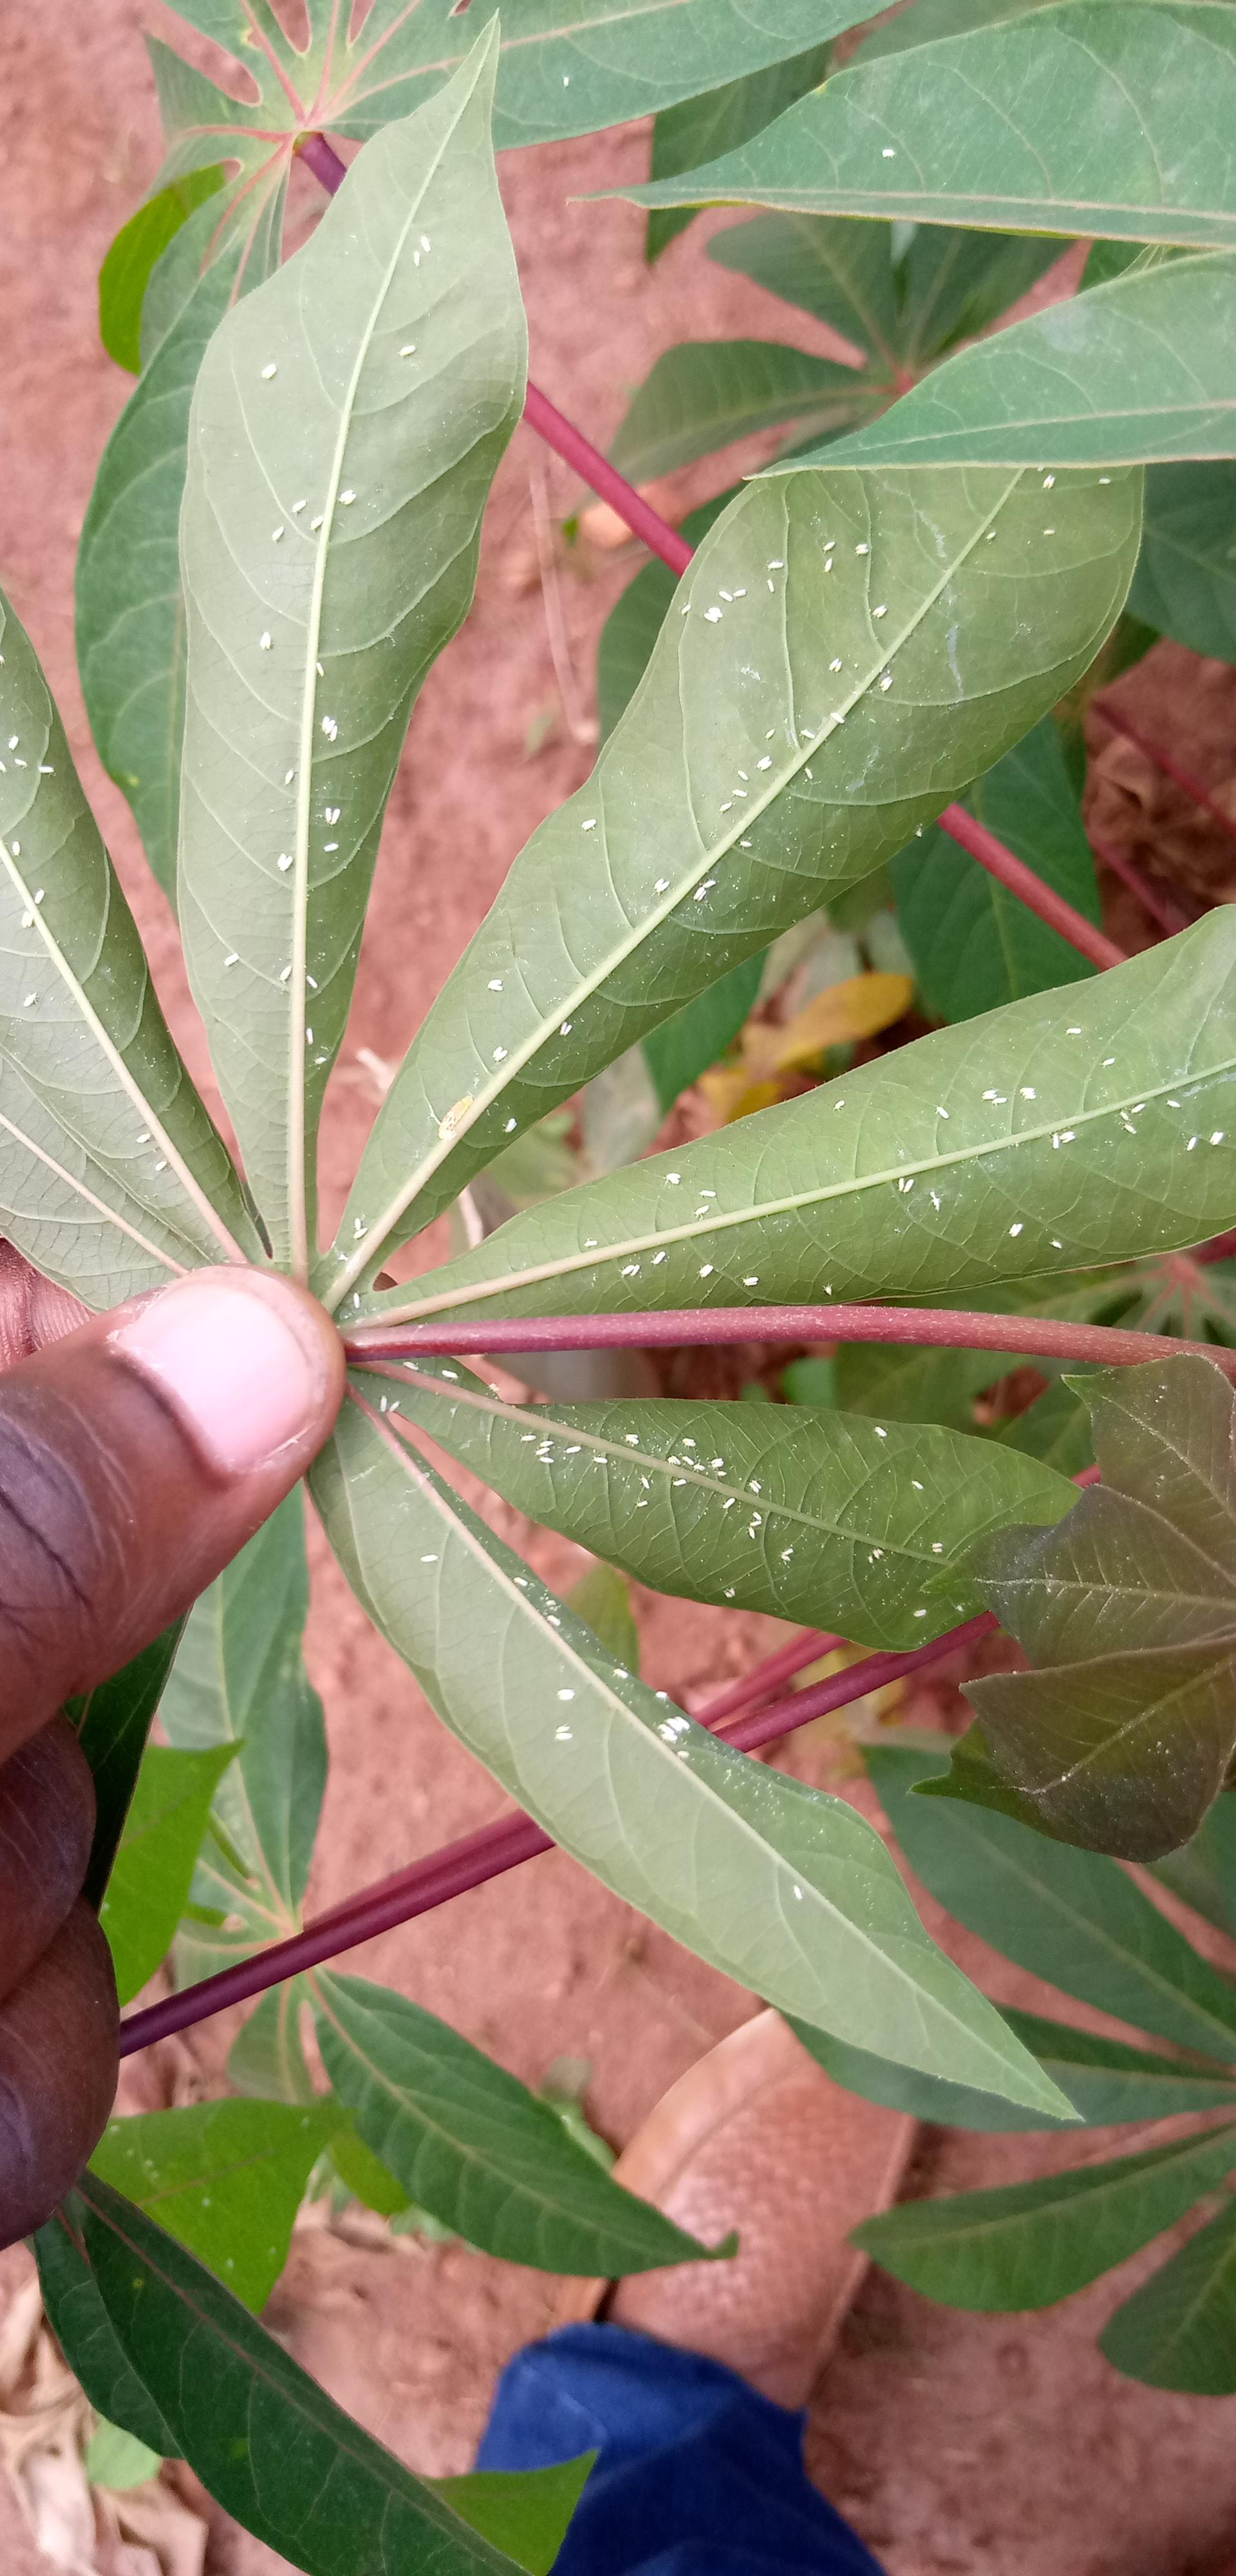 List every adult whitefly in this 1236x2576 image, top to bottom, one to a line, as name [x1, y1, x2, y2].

whitefly [413, 224, 442, 258]
whitefly [406, 234, 443, 269]
whitefly [376, 330, 426, 371]
whitefly [253, 350, 301, 389]
whitefly [1083, 465, 1116, 498]
whitefly [1038, 468, 1056, 493]
whitefly [326, 475, 360, 507]
whitefly [282, 477, 314, 515]
whitefly [302, 506, 333, 533]
whitefly [265, 514, 296, 545]
whitefly [980, 520, 1014, 549]
whitefly [1041, 522, 1059, 543]
whitefly [819, 525, 842, 553]
whitefly [850, 529, 870, 564]
whitefly [765, 550, 793, 574]
whitefly [816, 556, 847, 581]
whitefly [760, 563, 785, 594]
whitefly [704, 575, 740, 605]
whitefly [722, 581, 751, 605]
whitefly [872, 592, 906, 623]
whitefly [670, 595, 707, 620]
whitefly [699, 598, 726, 620]
whitefly [250, 626, 284, 658]
whitefly [828, 647, 855, 683]
whitefly [312, 659, 340, 686]
whitefly [876, 675, 901, 697]
whitefly [827, 703, 855, 736]
whitefly [309, 708, 359, 743]
whitefly [316, 708, 342, 743]
whitefly [792, 719, 821, 746]
whitefly [756, 724, 782, 746]
whitefly [8, 726, 33, 750]
whitefly [751, 743, 786, 781]
whitefly [10, 750, 42, 774]
whitefly [32, 755, 72, 794]
whitefly [729, 757, 751, 782]
whitefly [803, 757, 821, 784]
whitefly [277, 760, 302, 782]
whitefly [730, 779, 754, 805]
whitefly [709, 791, 738, 823]
whitefly [314, 799, 351, 826]
whitefly [574, 804, 597, 835]
whitefly [731, 828, 761, 855]
whitefly [4, 831, 28, 861]
whitefly [322, 836, 351, 873]
whitefly [274, 846, 308, 872]
whitefly [24, 869, 53, 910]
whitefly [639, 874, 674, 896]
whitefly [704, 874, 726, 892]
whitefly [681, 875, 723, 916]
whitefly [19, 902, 51, 934]
whitefly [207, 945, 240, 976]
whitefly [304, 960, 330, 987]
whitefly [276, 961, 295, 985]
whitefly [477, 966, 509, 1001]
whitefly [14, 990, 48, 1015]
whitefly [551, 1014, 577, 1040]
whitefly [1065, 1014, 1089, 1040]
whitefly [297, 1022, 326, 1045]
whitefly [481, 1040, 516, 1072]
whitefly [1095, 1050, 1116, 1067]
whitefly [308, 1053, 333, 1070]
whitefly [978, 1075, 1004, 1110]
whitefly [1016, 1077, 1035, 1109]
whitefly [1024, 1082, 1044, 1106]
whitefly [975, 1086, 1007, 1119]
whitefly [1122, 1086, 1150, 1117]
whitefly [831, 1089, 850, 1116]
whitefly [1166, 1090, 1185, 1109]
whitefly [934, 1095, 953, 1120]
whitefly [1115, 1103, 1140, 1140]
whitefly [502, 1110, 530, 1140]
whitefly [129, 1119, 162, 1151]
whitefly [1048, 1122, 1101, 1159]
whitefly [1038, 1124, 1077, 1152]
whitefly [1206, 1128, 1227, 1150]
whitefly [1188, 1130, 1203, 1159]
whitefly [153, 1155, 180, 1179]
whitefly [660, 1162, 686, 1187]
whitefly [880, 1165, 919, 1194]
whitefly [895, 1170, 915, 1197]
whitefly [691, 1182, 718, 1204]
whitefly [924, 1182, 944, 1209]
whitefly [681, 1196, 709, 1224]
whitefly [346, 1207, 379, 1240]
whitefly [338, 1215, 376, 1239]
whitefly [1004, 1215, 1029, 1245]
whitefly [575, 1226, 601, 1249]
whitefly [1044, 1235, 1067, 1253]
whitefly [650, 1246, 675, 1273]
whitefly [619, 1256, 649, 1283]
whitefly [697, 1256, 722, 1287]
whitefly [741, 1267, 768, 1289]
whitefly [823, 1278, 842, 1296]
whitefly [341, 1287, 369, 1318]
whitefly [389, 1352, 425, 1378]
whitefly [433, 1361, 463, 1383]
whitefly [369, 1385, 421, 1418]
whitefly [370, 1389, 418, 1418]
whitefly [499, 1412, 559, 1450]
whitefly [857, 1416, 901, 1460]
whitefly [624, 1418, 650, 1457]
whitefly [555, 1426, 585, 1462]
whitefly [682, 1431, 702, 1454]
whitefly [533, 1435, 552, 1466]
whitefly [682, 1441, 709, 1484]
whitefly [593, 1449, 611, 1467]
whitefly [662, 1449, 680, 1468]
whitefly [699, 1455, 727, 1482]
whitefly [626, 1460, 655, 1492]
whitefly [748, 1467, 769, 1495]
whitefly [901, 1467, 941, 1506]
whitefly [664, 1470, 688, 1499]
whitefly [621, 1486, 651, 1523]
whitefly [703, 1488, 742, 1526]
whitefly [740, 1499, 773, 1540]
whitefly [926, 1529, 951, 1562]
whitefly [922, 1530, 955, 1561]
whitefly [409, 1537, 453, 1572]
whitefly [866, 1539, 892, 1571]
whitefly [767, 1540, 799, 1569]
whitefly [860, 1543, 883, 1572]
whitefly [512, 1568, 536, 1597]
whitefly [720, 1579, 744, 1602]
whitefly [544, 1591, 565, 1613]
whitefly [915, 1597, 943, 1627]
whitefly [544, 1603, 568, 1625]
whitefly [608, 1658, 639, 1691]
whitefly [650, 1679, 675, 1714]
whitefly [557, 1683, 582, 1704]
whitefly [650, 1707, 681, 1743]
whitefly [660, 1711, 687, 1743]
whitefly [554, 1719, 577, 1747]
whitefly [539, 1721, 575, 1746]
whitefly [673, 1743, 698, 1761]
whitefly [787, 1880, 809, 1906]